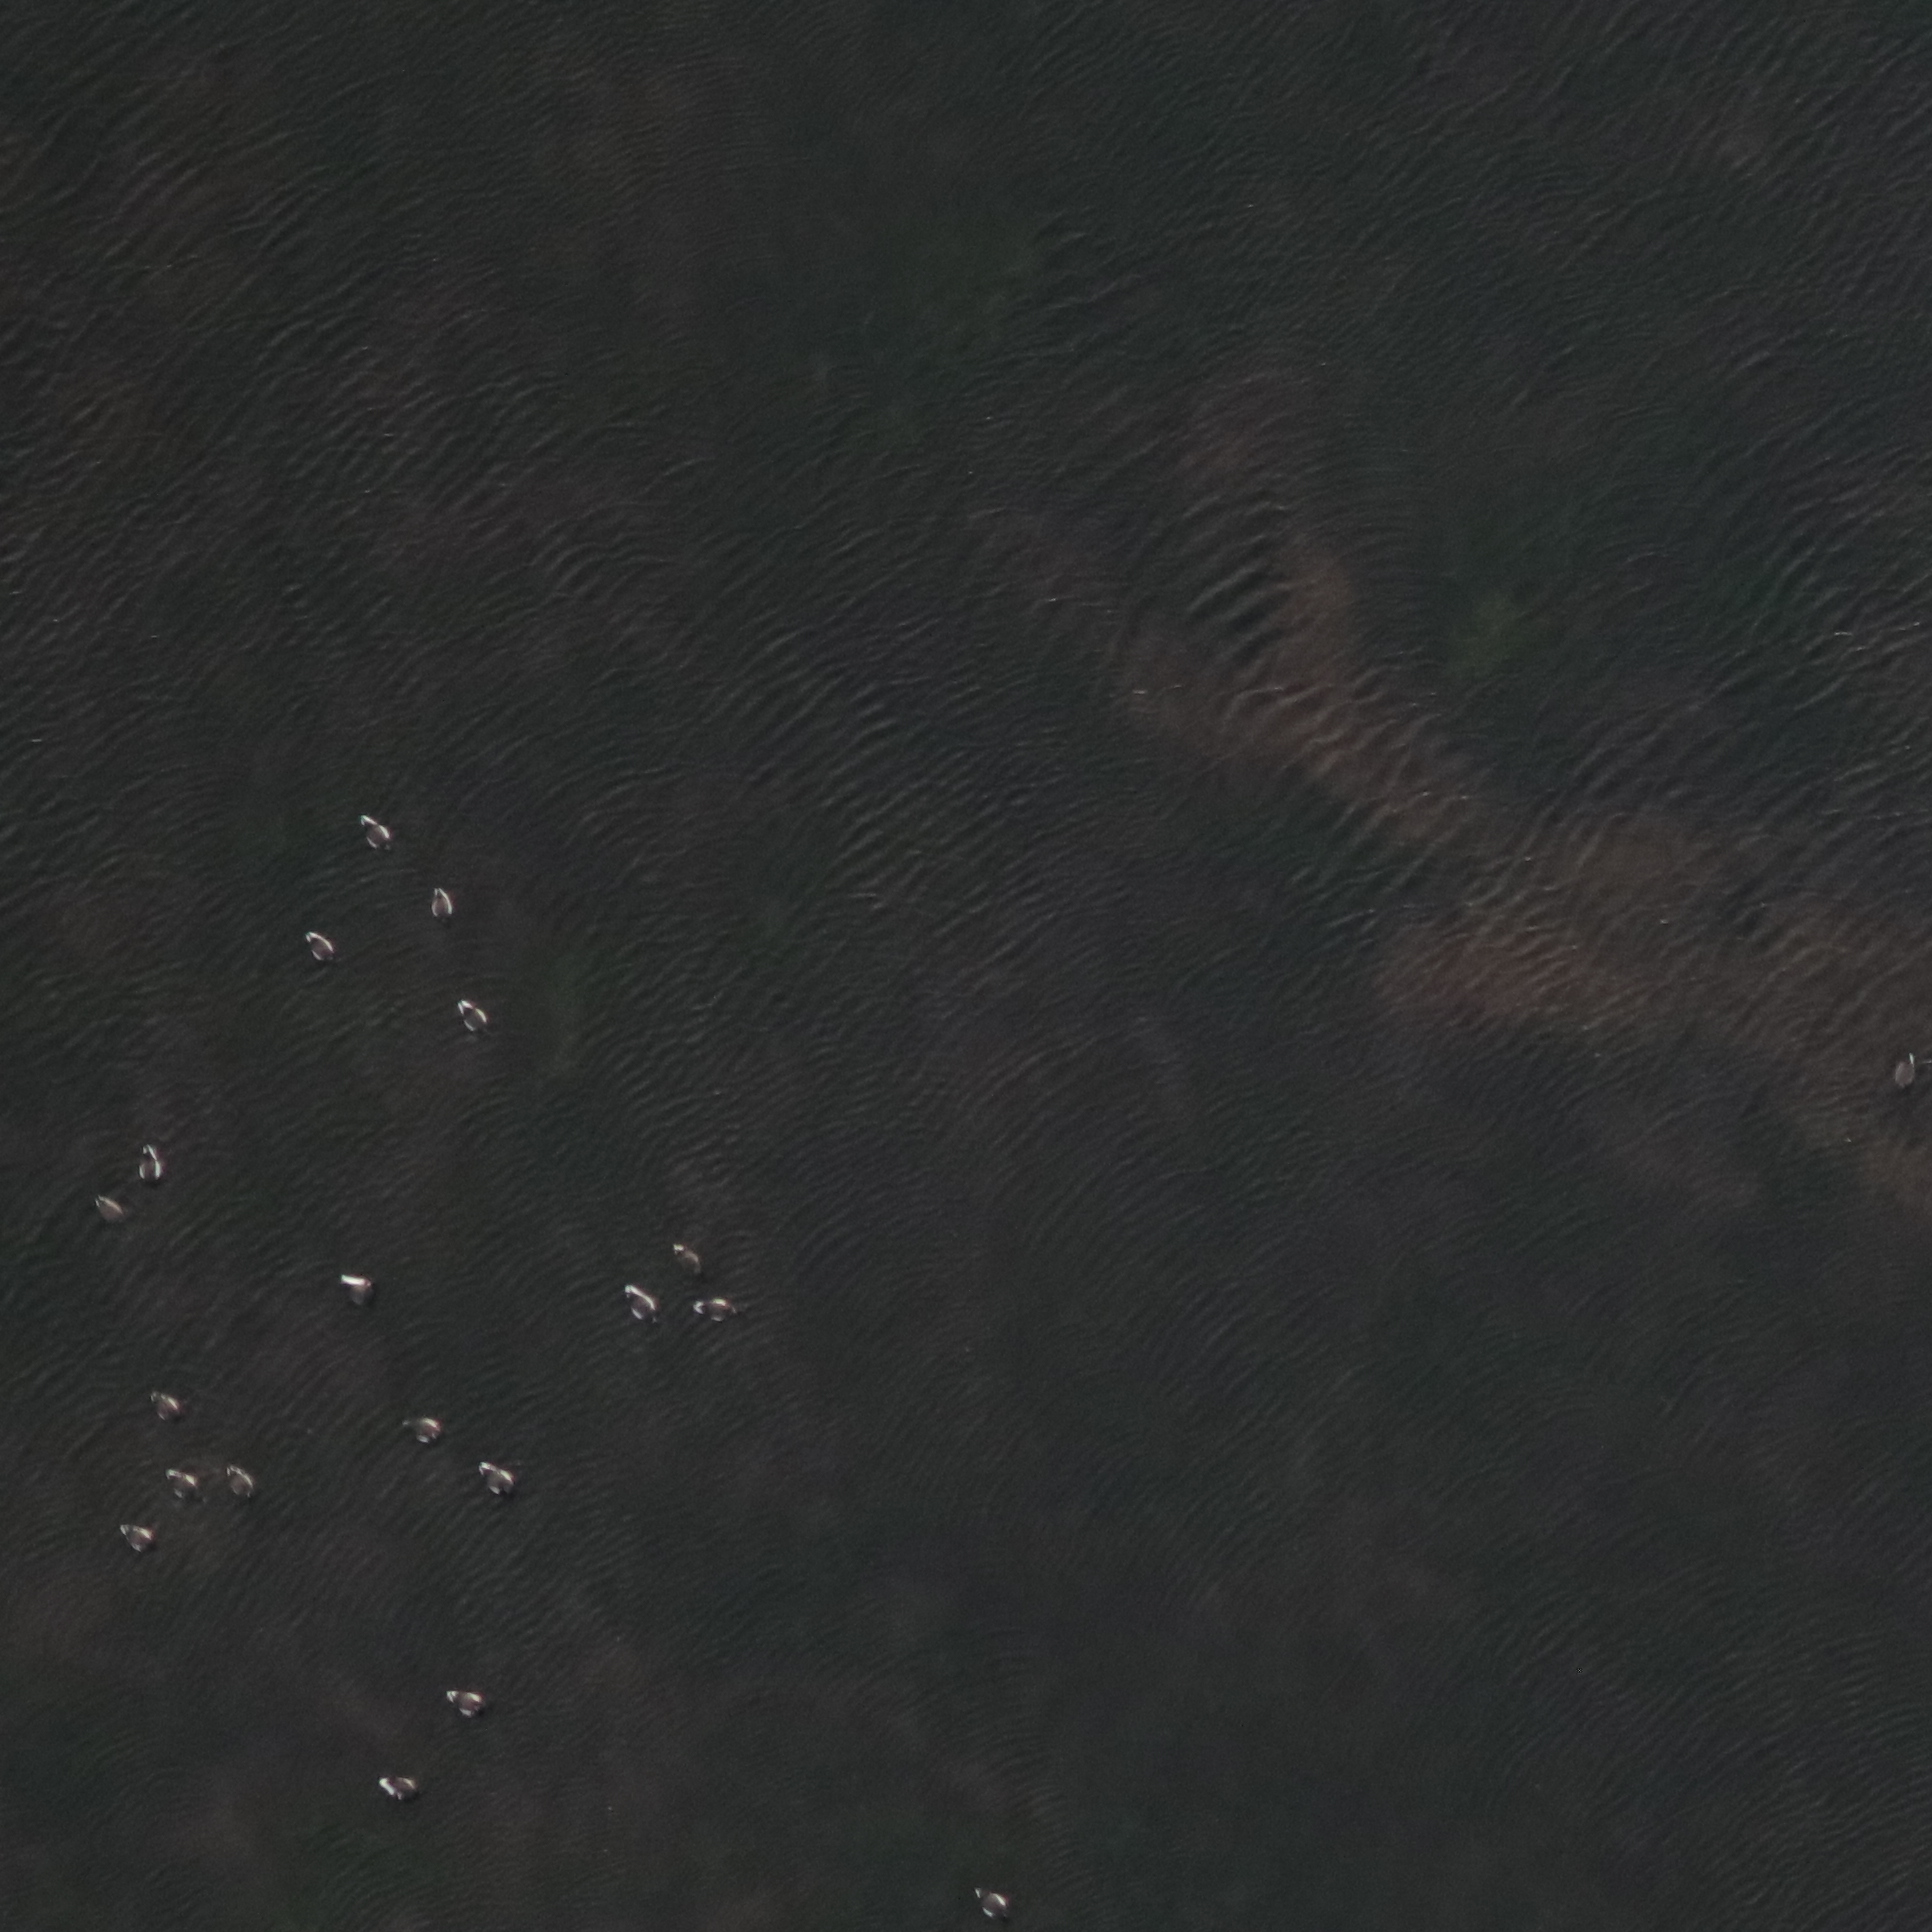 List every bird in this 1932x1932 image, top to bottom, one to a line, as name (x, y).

brant (375, 834)
brant (442, 906)
brant (322, 949)
brant (475, 1019)
brant (1907, 1072)
brant (152, 1164)
brant (111, 1209)
brant (689, 1257)
brant (359, 1288)
brant (643, 1307)
brant (718, 1310)
brant (166, 1407)
brant (425, 1430)
brant (498, 1481)
brant (186, 1484)
brant (241, 1484)
brant (139, 1538)
brant (468, 1701)
brant (401, 1787)
brant (993, 1903)